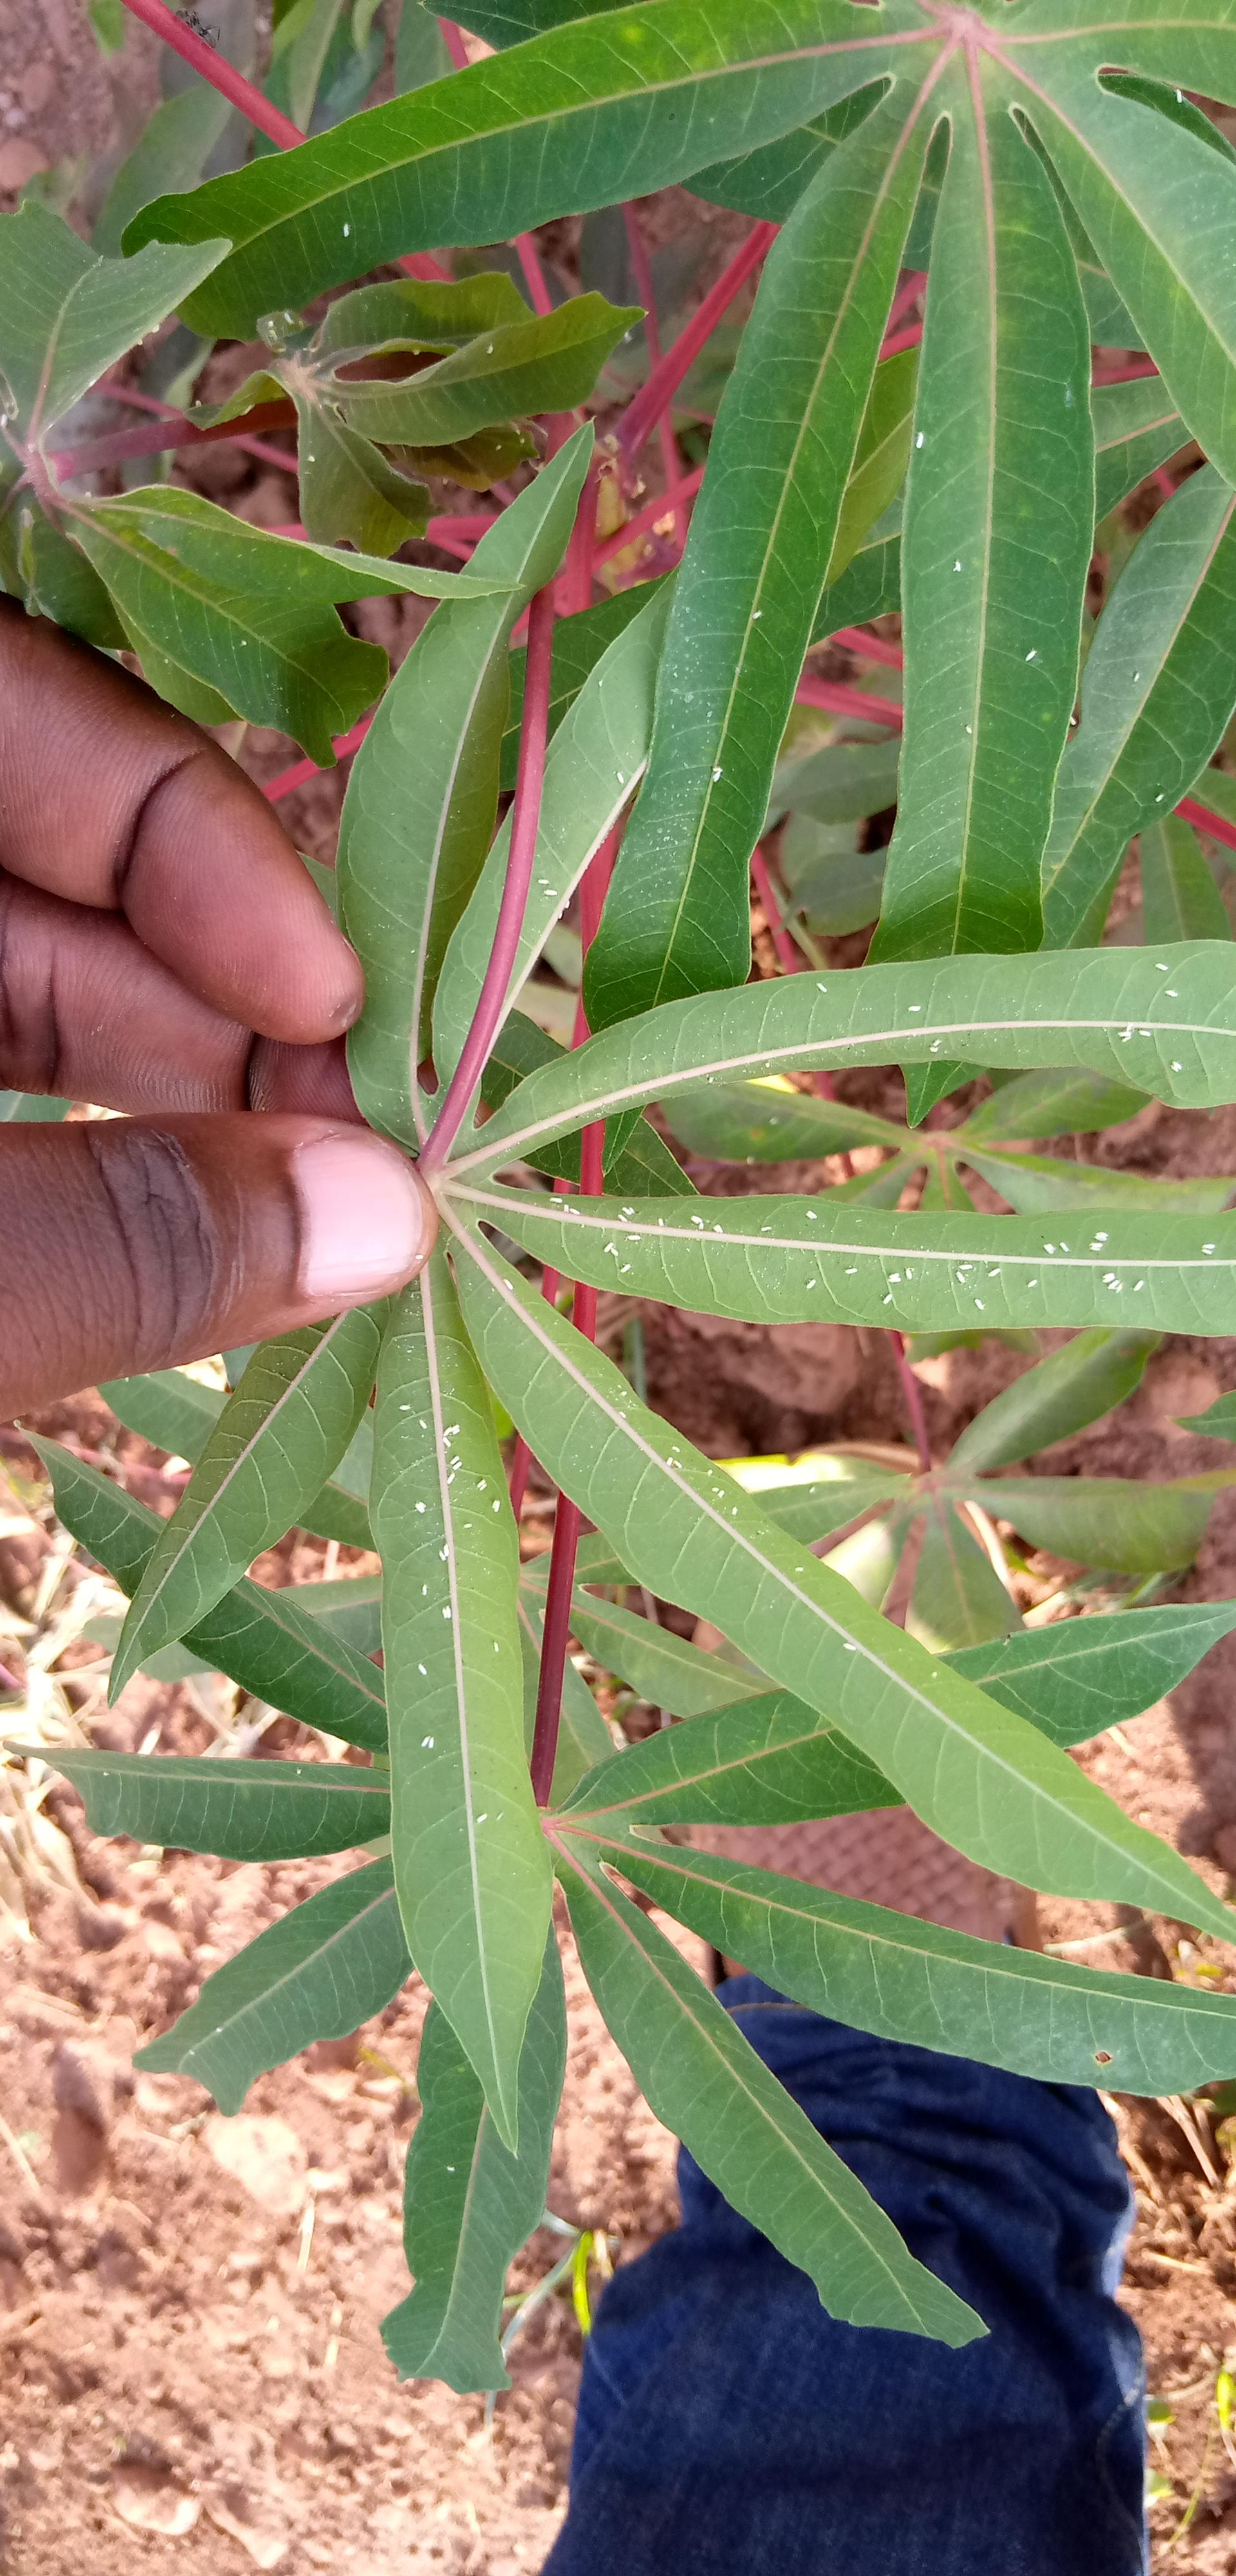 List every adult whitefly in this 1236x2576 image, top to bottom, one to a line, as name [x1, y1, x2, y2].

whitefly [1172, 86, 1185, 105]
whitefly [341, 221, 351, 238]
whitefly [485, 343, 495, 355]
whitefly [912, 428, 928, 453]
whitefly [305, 452, 318, 464]
whitefly [950, 558, 965, 576]
whitefly [749, 609, 765, 623]
whitefly [1022, 647, 1041, 664]
whitefly [1069, 715, 1079, 728]
whitefly [711, 766, 724, 772]
whitefly [615, 770, 626, 786]
whitefly [711, 771, 722, 786]
whitefly [1153, 791, 1168, 805]
whitefly [536, 876, 550, 885]
whitefly [541, 888, 559, 898]
whitefly [1152, 961, 1170, 973]
whitefly [814, 981, 829, 994]
whitefly [1163, 988, 1179, 999]
whitefly [904, 1004, 922, 1013]
whitefly [1126, 1019, 1134, 1030]
whitefly [1138, 1028, 1152, 1038]
whitefly [1114, 1030, 1133, 1036]
whitefly [1121, 1036, 1132, 1043]
whitefly [932, 1039, 942, 1046]
whitefly [928, 1046, 940, 1054]
whitefly [1172, 1059, 1183, 1071]
whitefly [1170, 1064, 1179, 1073]
whitefly [547, 1197, 563, 1204]
whitefly [562, 1202, 569, 1214]
whitefly [621, 1206, 632, 1215]
whitefly [628, 1206, 636, 1215]
whitefly [568, 1206, 581, 1217]
whitefly [807, 1210, 818, 1219]
whitefly [805, 1211, 814, 1220]
whitefly [616, 1213, 629, 1223]
whitefly [691, 1215, 704, 1223]
whitefly [690, 1217, 700, 1225]
whitefly [657, 1217, 665, 1228]
whitefly [698, 1222, 705, 1231]
whitefly [716, 1224, 724, 1234]
whitefly [759, 1224, 775, 1235]
whitefly [713, 1226, 719, 1234]
whitefly [1094, 1231, 1110, 1237]
whitefly [624, 1232, 644, 1242]
whitefly [1094, 1235, 1107, 1242]
whitefly [602, 1240, 615, 1254]
whitefly [1058, 1241, 1071, 1253]
whitefly [1087, 1241, 1103, 1247]
whitefly [1047, 1243, 1054, 1251]
whitefly [1199, 1243, 1216, 1250]
whitefly [1042, 1244, 1054, 1256]
whitefly [1088, 1246, 1101, 1253]
whitefly [610, 1247, 621, 1258]
whitefly [1199, 1249, 1213, 1256]
whitefly [414, 1253, 425, 1261]
whitefly [619, 1262, 632, 1275]
whitefly [957, 1262, 975, 1271]
whitefly [986, 1265, 1002, 1279]
whitefly [843, 1266, 860, 1275]
whitefly [903, 1266, 914, 1282]
whitefly [954, 1269, 967, 1285]
whitefly [887, 1271, 901, 1279]
whitefly [1101, 1272, 1116, 1278]
whitefly [803, 1276, 818, 1291]
whitefly [501, 1276, 515, 1291]
whitefly [1025, 1277, 1039, 1289]
whitefly [887, 1278, 903, 1283]
whitefly [1101, 1278, 1113, 1284]
whitefly [1131, 1278, 1147, 1294]
whitefly [1106, 1279, 1120, 1292]
whitefly [1115, 1282, 1123, 1294]
whitefly [881, 1292, 895, 1307]
whitefly [972, 1296, 988, 1312]
whitefly [619, 1389, 629, 1398]
whitefly [397, 1403, 412, 1412]
whitefly [617, 1408, 628, 1420]
whitefly [417, 1417, 429, 1430]
whitefly [453, 1423, 460, 1432]
whitefly [442, 1426, 453, 1436]
whitefly [453, 1428, 461, 1436]
whitefly [441, 1436, 453, 1449]
whitefly [669, 1443, 682, 1454]
whitefly [449, 1454, 460, 1466]
whitefly [665, 1455, 673, 1468]
whitefly [673, 1459, 684, 1470]
whitefly [452, 1460, 464, 1472]
whitefly [446, 1472, 456, 1486]
whitefly [476, 1477, 486, 1488]
whitefly [479, 1482, 488, 1492]
whitefly [711, 1486, 720, 1492]
whitefly [716, 1488, 726, 1499]
whitefly [491, 1496, 500, 1515]
whitefly [491, 1497, 502, 1516]
whitefly [418, 1501, 427, 1510]
whitefly [413, 1502, 426, 1515]
whitefly [730, 1504, 740, 1518]
whitefly [462, 1522, 474, 1531]
whitefly [443, 1542, 451, 1557]
whitefly [437, 1549, 447, 1562]
whitefly [792, 1564, 805, 1575]
whitefly [419, 1582, 429, 1597]
whitefly [445, 1604, 452, 1620]
whitefly [440, 1607, 447, 1620]
whitefly [492, 1638, 501, 1654]
whitefly [841, 1641, 857, 1653]
whitefly [417, 1661, 429, 1677]
whitefly [420, 1734, 431, 1748]
whitefly [427, 1735, 435, 1750]
whitefly [476, 1811, 489, 1825]